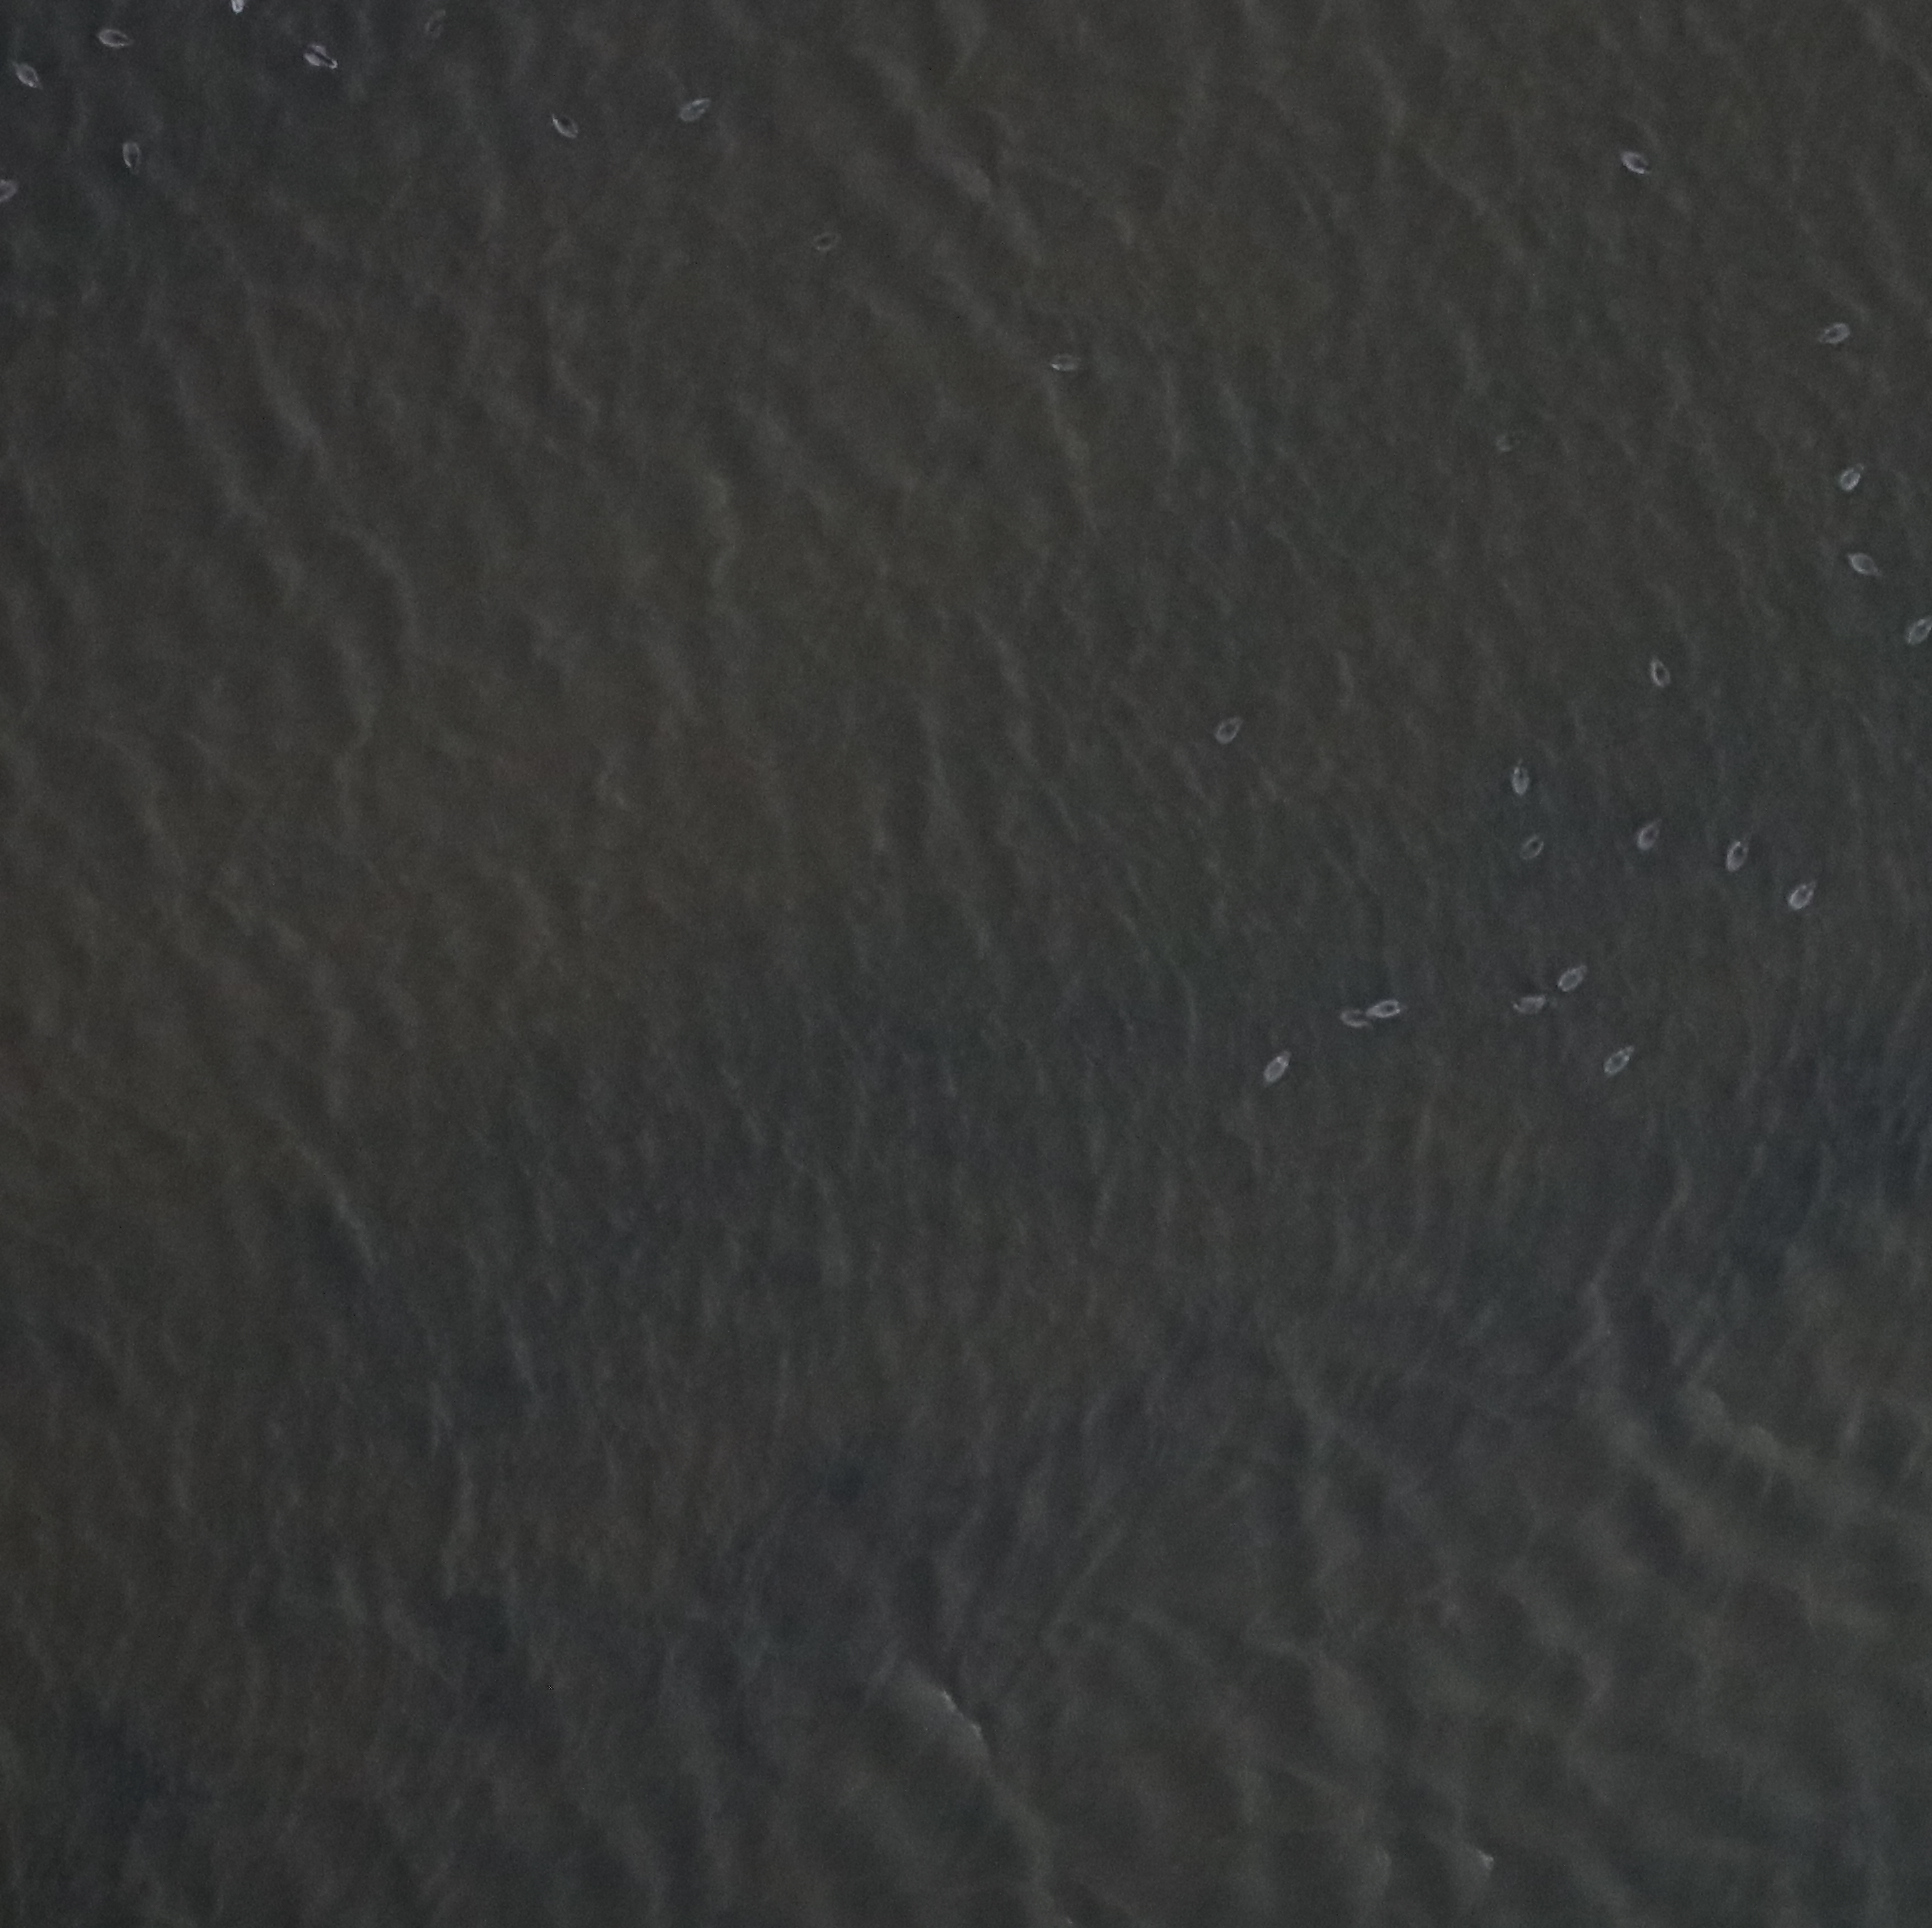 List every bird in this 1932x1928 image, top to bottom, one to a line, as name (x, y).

other bird (433, 26)
other bird (110, 39)
other bird (319, 58)
other bird (25, 77)
other bird (696, 110)
other bird (566, 130)
other bird (133, 157)
other bird (1630, 163)
other bird (5, 191)
other bird (824, 243)
other bird (1838, 333)
other bird (1062, 363)
other bird (1509, 438)
other bird (1846, 476)
other bird (1859, 562)
other bird (1914, 633)
other bird (1664, 676)
other bird (1224, 731)
other bird (1519, 787)
other bird (1649, 837)
other bird (1527, 846)
other bird (1735, 860)
other bird (1801, 896)
other bird (1572, 977)
other bird (1526, 1003)
other bird (1392, 1009)
other bird (1352, 1017)
other bird (1624, 1058)
other bird (1274, 1068)